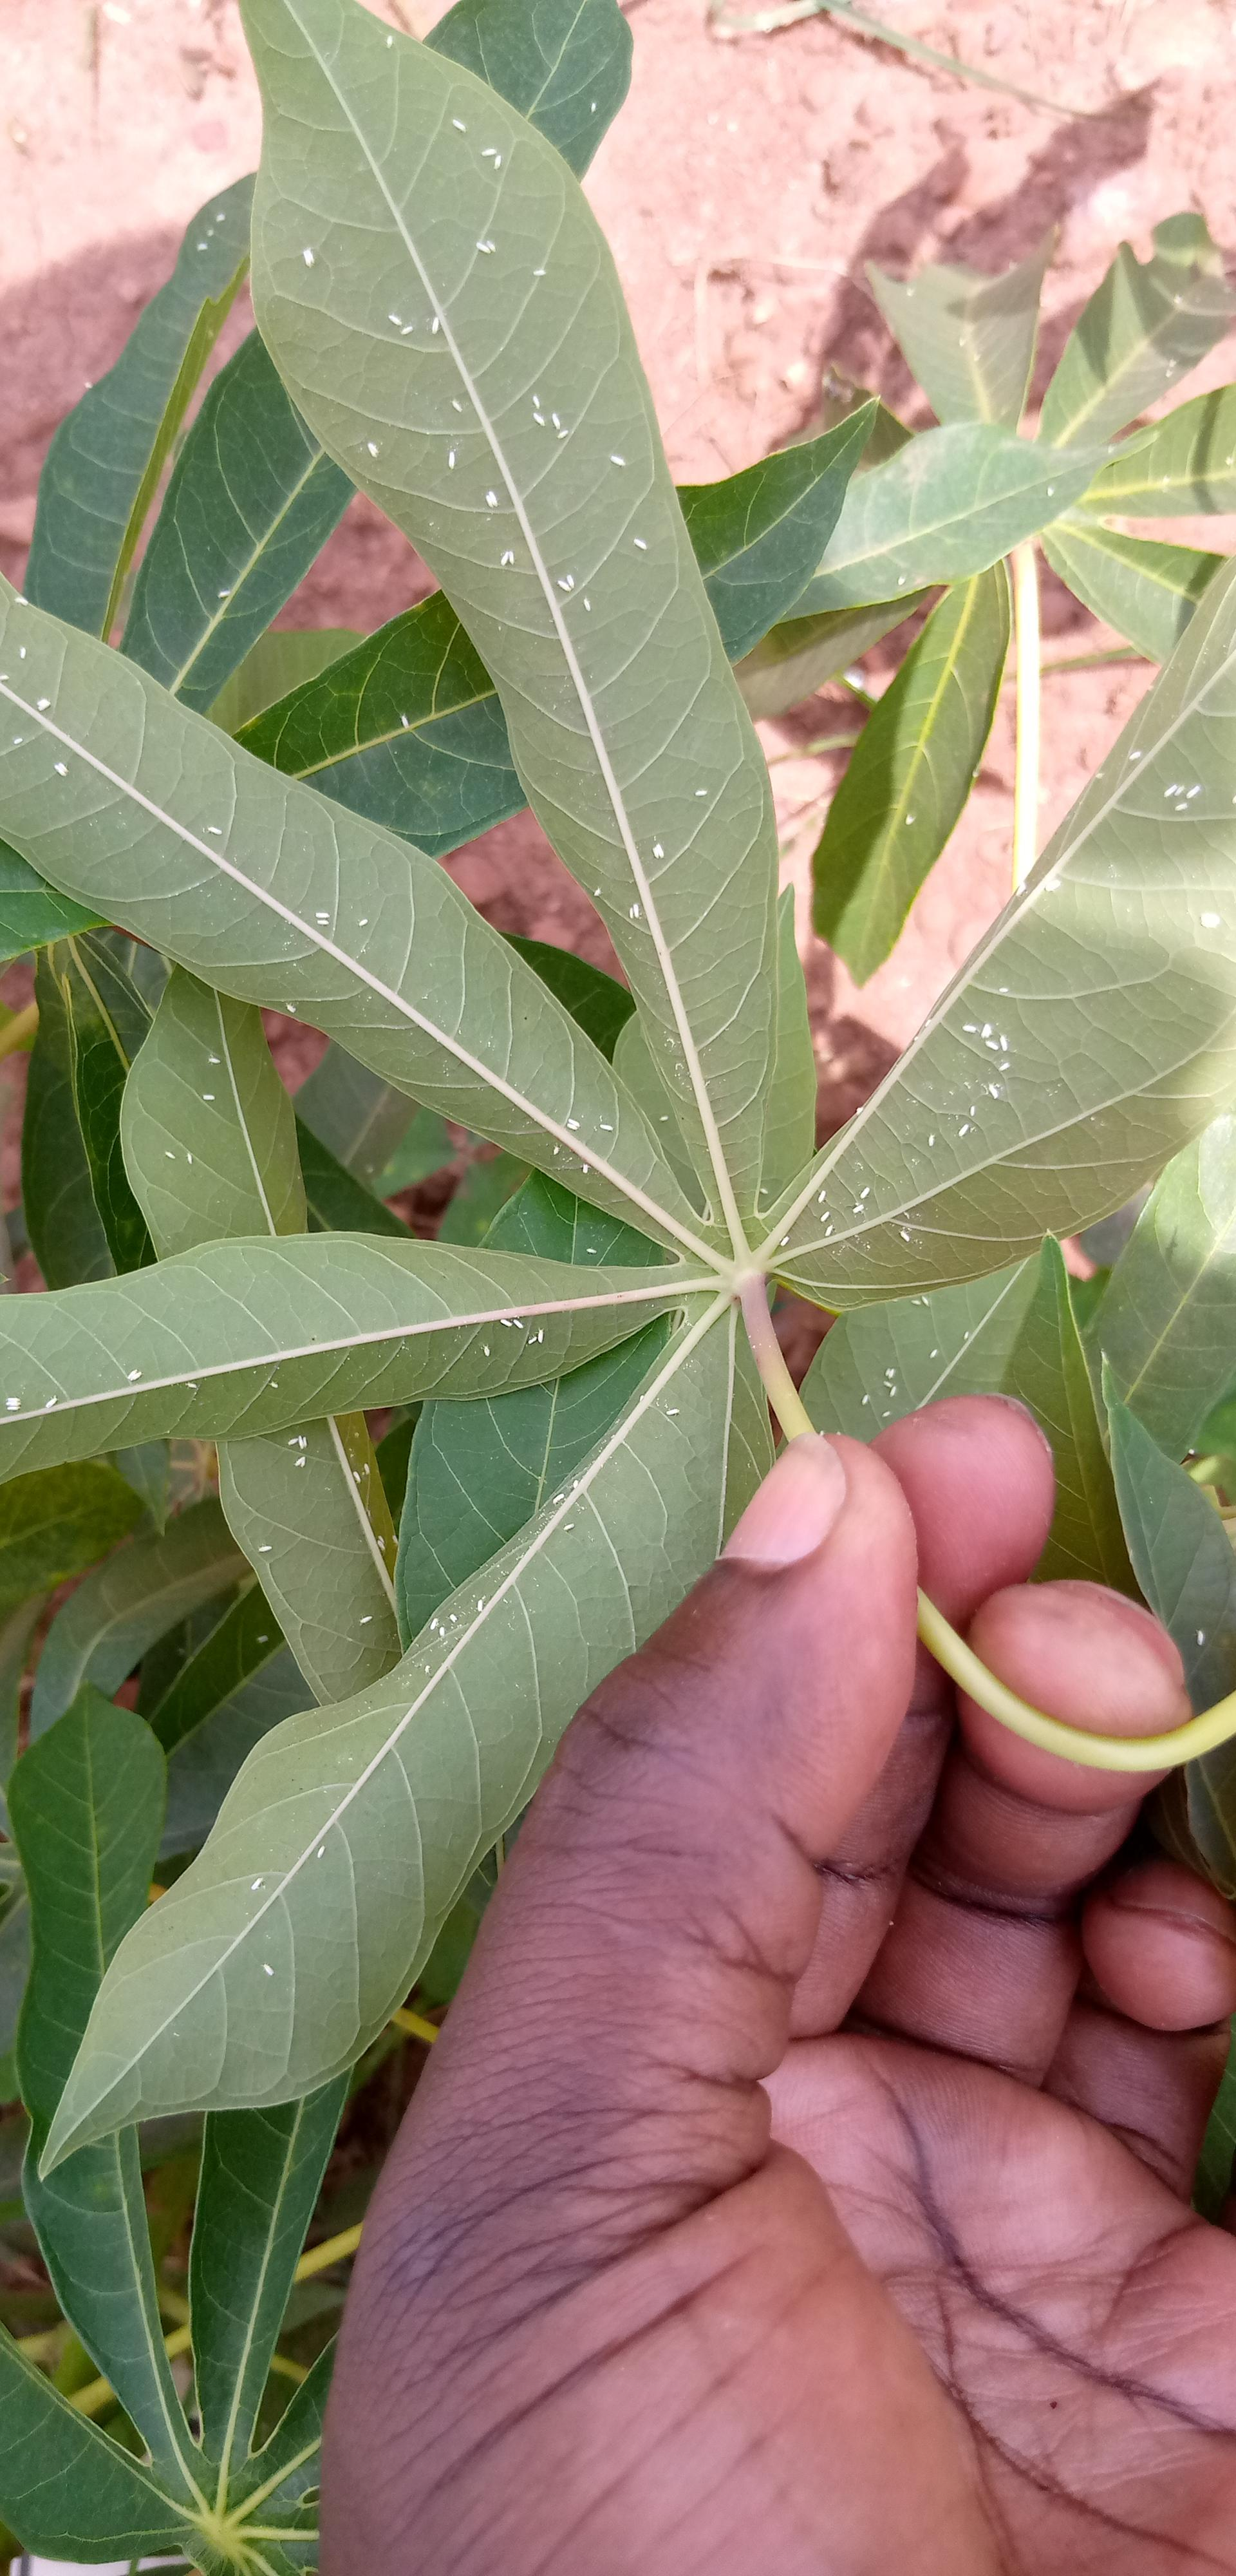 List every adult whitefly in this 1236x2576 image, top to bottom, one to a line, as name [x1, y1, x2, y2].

whitefly [384, 34, 396, 50]
whitefly [588, 99, 601, 118]
whitefly [451, 117, 469, 134]
whitefly [480, 147, 499, 158]
whitefly [492, 153, 505, 171]
whitefly [486, 240, 498, 254]
whitefly [474, 241, 492, 255]
whitefly [307, 249, 317, 265]
whitefly [303, 251, 311, 268]
whitefly [531, 269, 548, 279]
whitefly [387, 314, 404, 328]
whitefly [430, 316, 441, 336]
whitefly [398, 326, 415, 337]
whitefly [531, 394, 542, 410]
whitefly [451, 399, 464, 415]
whitefly [551, 411, 561, 430]
whitefly [532, 412, 546, 428]
whitefly [556, 429, 570, 440]
whitefly [366, 441, 380, 460]
whitefly [446, 450, 458, 472]
whitefly [608, 455, 628, 469]
whitefly [488, 490, 500, 509]
whitefly [485, 495, 494, 509]
whitefly [632, 537, 649, 552]
whitefly [509, 549, 516, 566]
whitefly [499, 550, 509, 567]
whitefly [566, 573, 578, 589]
whitefly [556, 579, 572, 593]
whitefly [216, 589, 234, 601]
whitefly [13, 596, 30, 607]
whitefly [582, 597, 592, 612]
whitefly [18, 645, 28, 661]
whitefly [1, 674, 11, 682]
whitefly [35, 698, 48, 706]
whitefly [38, 701, 51, 712]
whitefly [398, 714, 411, 730]
whitefly [11, 736, 26, 746]
whitefly [1127, 750, 1143, 762]
whitefly [57, 762, 70, 773]
whitefly [53, 764, 68, 777]
whitefly [1162, 784, 1179, 800]
whitefly [1174, 784, 1186, 798]
whitefly [1185, 784, 1201, 800]
whitefly [693, 788, 709, 799]
whitefly [1174, 802, 1189, 813]
whitefly [205, 825, 224, 837]
whitefly [655, 842, 665, 859]
whitefly [651, 846, 659, 860]
whitefly [1044, 878, 1063, 893]
whitefly [1013, 880, 1027, 898]
whitefly [592, 887, 604, 899]
whitefly [633, 902, 641, 920]
whitefly [629, 905, 635, 922]
whitefly [314, 911, 332, 920]
whitefly [1199, 911, 1221, 923]
whitefly [356, 918, 371, 929]
whitefly [315, 920, 330, 926]
whitefly [1200, 920, 1217, 929]
whitefly [997, 987, 1009, 995]
whitefly [284, 1001, 300, 1018]
whitefly [979, 1023, 989, 1040]
whitefly [959, 1023, 977, 1035]
whitefly [986, 1025, 993, 1039]
whitefly [998, 1033, 1009, 1054]
whitefly [984, 1039, 998, 1052]
whitefly [206, 1056, 225, 1066]
whitefly [998, 1061, 1011, 1074]
whitefly [987, 1082, 1002, 1101]
whitefly [199, 1092, 220, 1104]
whitefly [968, 1103, 977, 1119]
whitefly [854, 1104, 866, 1117]
whitefly [657, 1113, 670, 1123]
whitefly [567, 1117, 581, 1128]
whitefly [957, 1122, 971, 1139]
whitefly [565, 1122, 578, 1132]
whitefly [598, 1122, 615, 1133]
whitefly [927, 1132, 936, 1148]
whitefly [552, 1144, 561, 1158]
whitefly [163, 1149, 178, 1162]
whitefly [185, 1151, 195, 1165]
whitefly [581, 1162, 590, 1176]
whitefly [859, 1186, 871, 1200]
whitefly [818, 1189, 827, 1204]
whitefly [852, 1203, 866, 1215]
whitefly [819, 1210, 831, 1224]
whitefly [824, 1224, 834, 1238]
whitefly [899, 1229, 915, 1244]
whitefly [778, 1235, 791, 1249]
whitefly [585, 1247, 599, 1256]
whitefly [921, 1294, 931, 1307]
whitefly [910, 1299, 922, 1307]
whitefly [499, 1318, 513, 1328]
whitefly [512, 1318, 525, 1331]
whitefly [537, 1327, 545, 1344]
whitefly [962, 1329, 971, 1341]
whitefly [527, 1338, 535, 1345]
whitefly [482, 1344, 492, 1360]
whitefly [928, 1347, 938, 1361]
whitefly [885, 1367, 891, 1378]
whitefly [888, 1368, 895, 1379]
whitefly [126, 1368, 138, 1381]
whitefly [130, 1370, 143, 1382]
whitefly [882, 1379, 894, 1388]
whitefly [268, 1380, 281, 1390]
whitefly [185, 1381, 198, 1390]
whitefly [888, 1385, 897, 1398]
whitefly [860, 1392, 870, 1407]
whitefly [45, 1395, 59, 1410]
whitefly [5, 1397, 22, 1402]
whitefly [5, 1402, 22, 1406]
whitefly [5, 1406, 22, 1412]
whitefly [664, 1406, 682, 1418]
whitefly [880, 1408, 892, 1419]
whitefly [297, 1434, 304, 1451]
whitefly [302, 1435, 311, 1448]
whitefly [286, 1437, 299, 1447]
whitefly [292, 1455, 306, 1468]
whitefly [299, 1457, 306, 1470]
whitefly [362, 1462, 372, 1477]
whitefly [350, 1469, 362, 1485]
whitefly [572, 1477, 579, 1490]
whitefly [552, 1492, 566, 1507]
whitefly [562, 1522, 577, 1532]
whitefly [376, 1539, 387, 1553]
whitefly [256, 1542, 273, 1554]
whitefly [476, 1598, 484, 1614]
whitefly [357, 1613, 375, 1626]
whitefly [448, 1613, 460, 1624]
whitefly [429, 1616, 439, 1631]
whitefly [438, 1624, 447, 1639]
whitefly [1195, 1627, 1207, 1648]
whitefly [423, 1663, 433, 1676]
whitefly [315, 1843, 327, 1860]
whitefly [249, 1875, 265, 1892]
whitefly [261, 1961, 278, 1978]